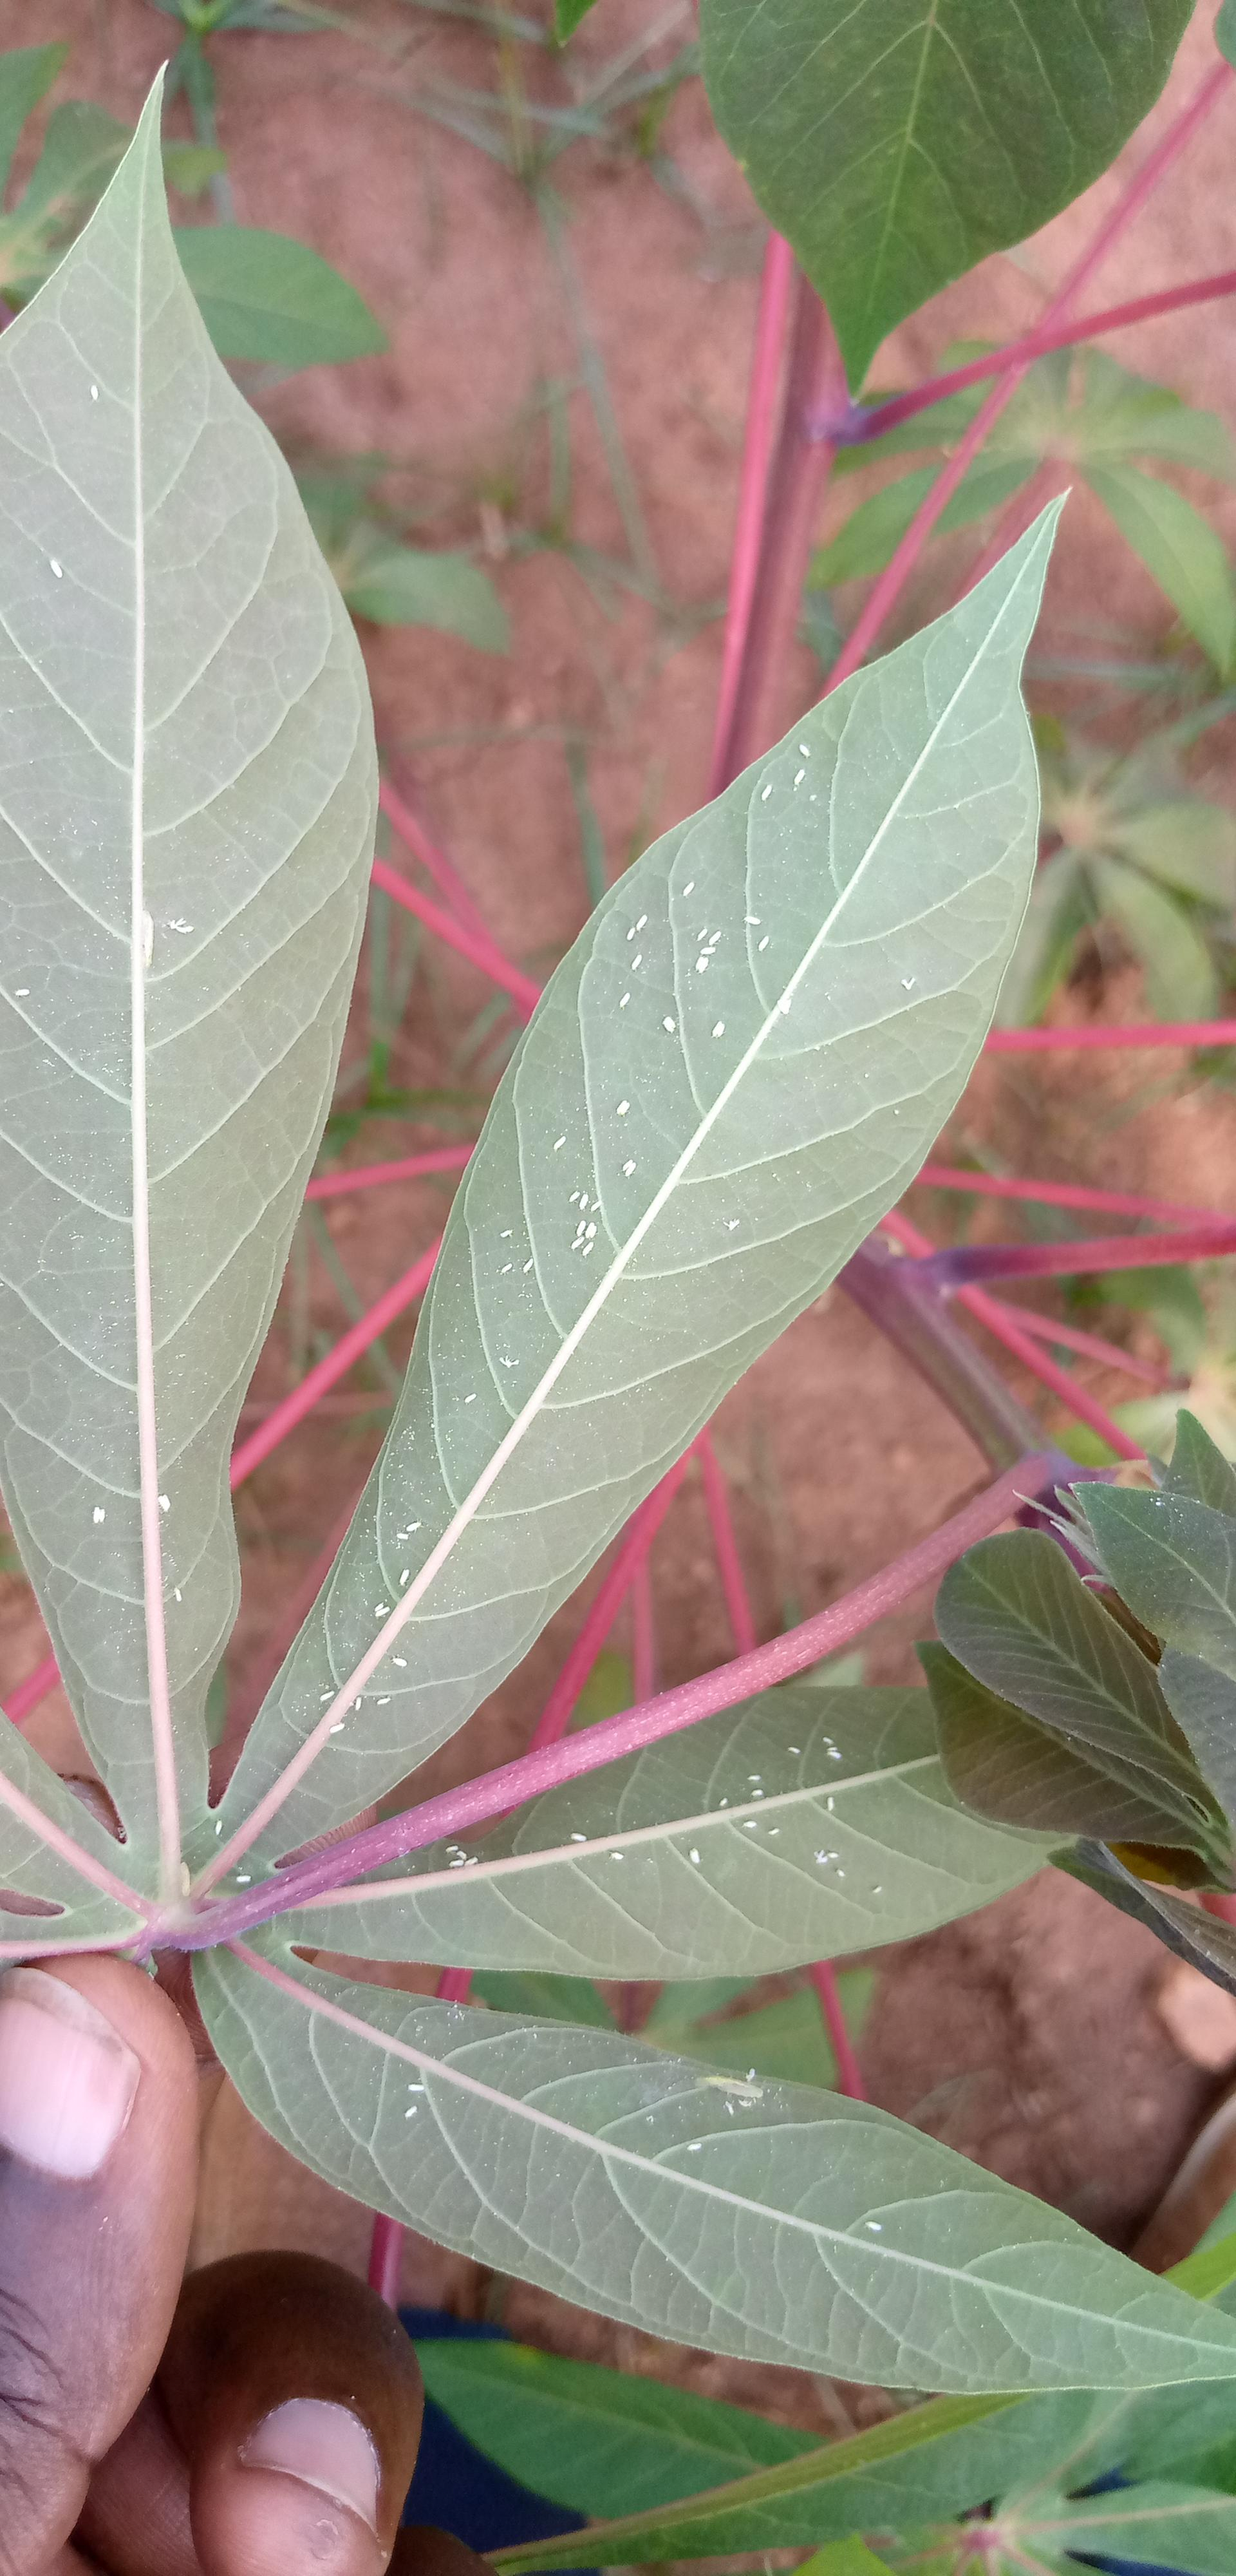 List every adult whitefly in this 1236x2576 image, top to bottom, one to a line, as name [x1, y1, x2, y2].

whitefly [89, 383, 100, 401]
whitefly [49, 559, 66, 580]
whitefly [797, 743, 812, 758]
whitefly [793, 768, 806, 786]
whitefly [760, 783, 774, 802]
whitefly [681, 880, 697, 898]
whitefly [635, 913, 650, 931]
whitefly [742, 914, 762, 926]
whitefly [165, 916, 200, 934]
whitefly [626, 926, 637, 942]
whitefly [696, 926, 708, 942]
whitefly [708, 930, 722, 945]
whitefly [758, 934, 770, 955]
whitefly [700, 946, 719, 955]
whitefly [630, 953, 644, 971]
whitefly [695, 956, 704, 972]
whitefly [700, 956, 709, 972]
whitefly [898, 975, 919, 990]
whitefly [14, 988, 31, 997]
whitefly [618, 990, 633, 1009]
whitefly [776, 996, 793, 1014]
whitefly [662, 1014, 679, 1036]
whitefly [711, 1021, 722, 1039]
whitefly [718, 1023, 726, 1037]
whitefly [616, 1099, 627, 1115]
whitefly [621, 1102, 630, 1115]
whitefly [552, 1135, 567, 1151]
whitefly [622, 1159, 634, 1173]
whitefly [625, 1162, 637, 1179]
whitefly [568, 1190, 582, 1204]
whitefly [578, 1192, 589, 1211]
whitefly [590, 1198, 604, 1213]
whitefly [722, 1217, 740, 1231]
whitefly [574, 1220, 587, 1237]
whitefly [585, 1220, 598, 1240]
whitefly [498, 1227, 515, 1239]
whitefly [571, 1235, 585, 1250]
whitefly [581, 1240, 595, 1258]
whitefly [520, 1255, 539, 1276]
whitefly [500, 1258, 516, 1278]
whitefly [496, 1354, 521, 1368]
whitefly [462, 1392, 478, 1404]
whitefly [157, 1492, 174, 1513]
whitefly [93, 1504, 98, 1525]
whitefly [99, 1508, 106, 1523]
whitefly [406, 1518, 423, 1532]
whitefly [396, 1531, 411, 1541]
whitefly [398, 1567, 411, 1587]
whitefly [173, 1587, 185, 1603]
whitefly [375, 1602, 385, 1613]
whitefly [375, 1605, 391, 1619]
whitefly [391, 1655, 409, 1669]
whitefly [317, 1689, 337, 1701]
whitefly [375, 1695, 393, 1706]
whitefly [355, 1696, 362, 1712]
whitefly [328, 1721, 348, 1734]
whitefly [821, 1736, 834, 1745]
whitefly [786, 1745, 801, 1756]
whitefly [825, 1747, 838, 1751]
whitefly [826, 1750, 843, 1759]
whitefly [747, 1774, 763, 1782]
whitefly [749, 1788, 765, 1797]
whitefly [825, 1795, 837, 1813]
whitefly [718, 1795, 729, 1807]
whitefly [741, 1818, 758, 1830]
whitefly [213, 1819, 225, 1837]
whitefly [767, 1825, 781, 1837]
whitefly [568, 1832, 588, 1844]
whitefly [444, 1843, 460, 1853]
whitefly [688, 1846, 701, 1865]
whitefly [812, 1849, 825, 1859]
whitefly [454, 1850, 467, 1860]
whitefly [609, 1850, 625, 1862]
whitefly [826, 1850, 839, 1859]
whitefly [465, 1856, 478, 1866]
whitefly [448, 1858, 464, 1868]
whitefly [835, 1867, 847, 1879]
whitefly [234, 1874, 250, 1884]
whitefly [871, 1885, 883, 1895]
whitefly [744, 2063, 758, 2081]
whitefly [404, 2081, 427, 2093]
whitefly [724, 2099, 737, 2117]
whitefly [403, 2105, 420, 2120]
whitefly [686, 2141, 704, 2153]
whitefly [863, 2220, 883, 2232]